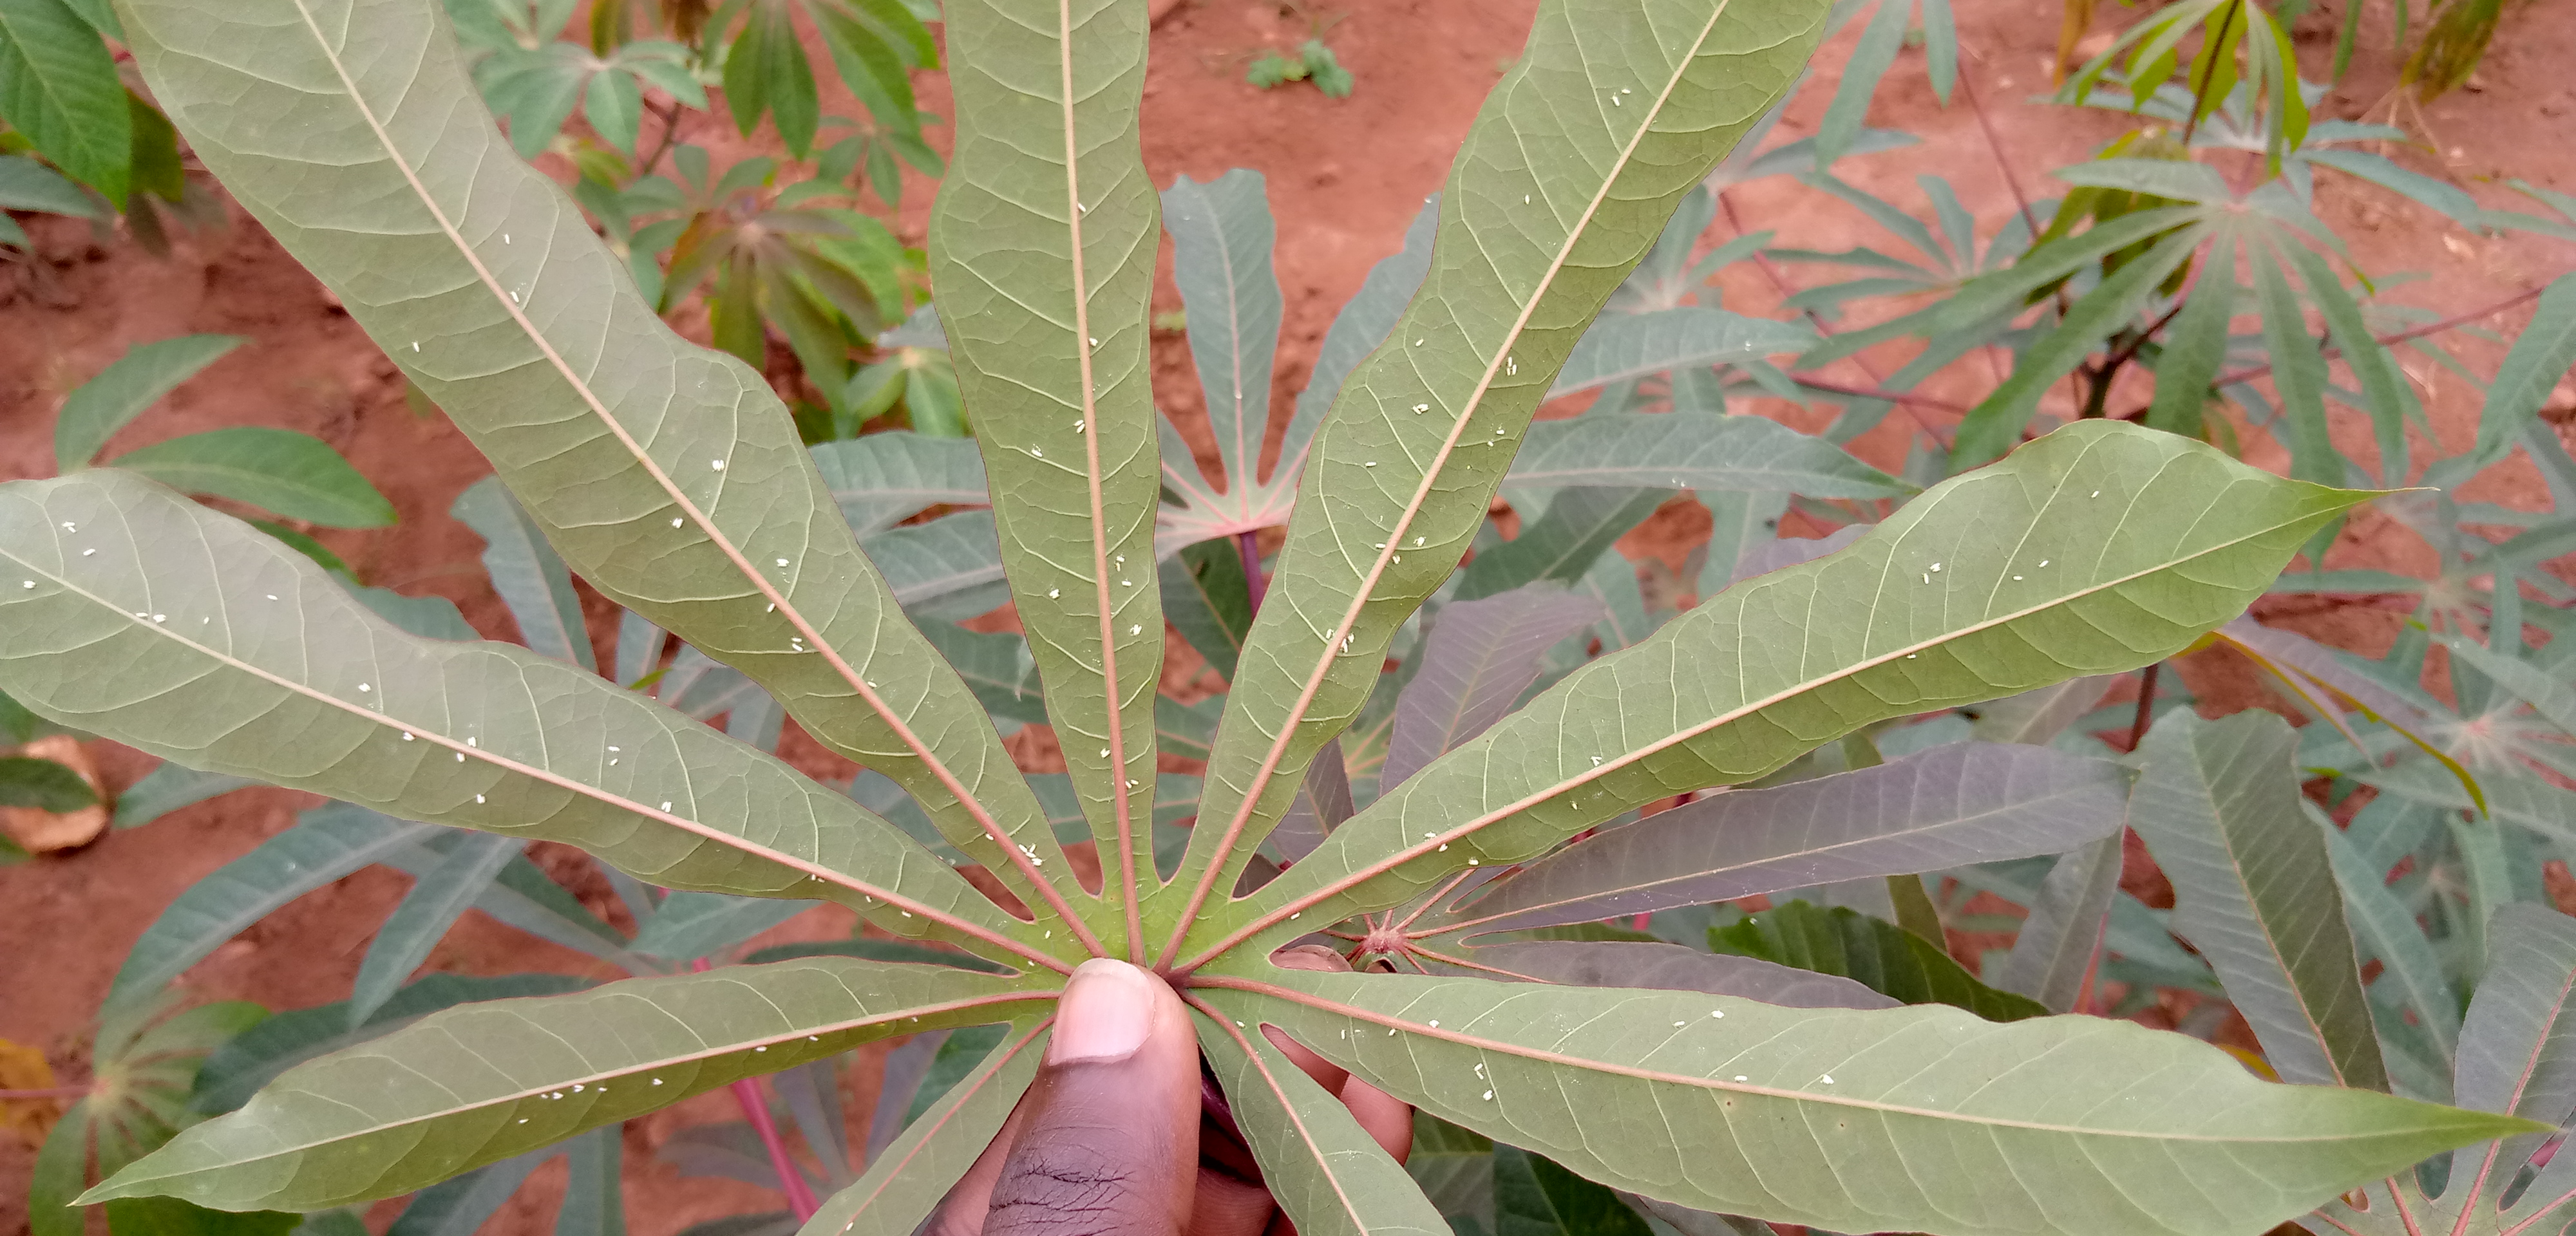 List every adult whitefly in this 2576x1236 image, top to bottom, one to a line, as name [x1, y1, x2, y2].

whitefly [1620, 87, 1633, 96]
whitefly [1610, 95, 1621, 108]
whitefly [1524, 192, 1531, 206]
whitefly [1077, 201, 1087, 214]
whitefly [504, 232, 511, 246]
whitefly [510, 289, 521, 304]
whitefly [1088, 337, 1099, 344]
whitefly [1414, 338, 1426, 348]
whitefly [412, 341, 421, 354]
whitefly [1090, 341, 1097, 348]
whitefly [1507, 355, 1513, 367]
whitefly [1512, 364, 1518, 377]
whitefly [1506, 367, 1512, 377]
whitefly [1416, 403, 1430, 409]
whitefly [1411, 405, 1422, 416]
whitefly [1421, 407, 1430, 413]
whitefly [1073, 418, 1085, 427]
whitefly [1076, 423, 1086, 435]
whitefly [1495, 429, 1506, 436]
whitefly [1484, 440, 1496, 449]
whitefly [1030, 448, 1045, 459]
whitefly [719, 458, 725, 471]
whitefly [712, 459, 717, 471]
whitefly [717, 459, 721, 473]
whitefly [1363, 459, 1378, 468]
whitefly [2089, 489, 2101, 500]
whitefly [672, 516, 680, 527]
whitefly [676, 517, 683, 530]
whitefly [61, 520, 77, 527]
whitefly [68, 526, 77, 534]
whitefly [1416, 536, 1423, 545]
whitefly [1418, 537, 1425, 548]
whitefly [1373, 541, 1388, 550]
whitefly [80, 546, 98, 557]
whitefly [1392, 554, 1400, 565]
whitefly [1115, 555, 1126, 563]
whitefly [1397, 555, 1402, 563]
whitefly [776, 557, 789, 563]
whitefly [2036, 558, 2050, 570]
whitefly [1114, 561, 1122, 573]
whitefly [1929, 561, 1942, 570]
whitefly [777, 563, 788, 568]
whitefly [1931, 566, 1942, 574]
whitefly [1922, 572, 1930, 586]
whitefly [2011, 573, 2025, 583]
whitefly [1119, 579, 1133, 588]
whitefly [23, 580, 36, 585]
whitefly [23, 584, 35, 590]
whitefly [1048, 588, 1060, 597]
whitefly [1052, 592, 1061, 601]
whitefly [266, 594, 279, 603]
whitefly [765, 601, 777, 614]
whitefly [135, 612, 149, 618]
whitefly [151, 613, 167, 618]
whitefly [202, 615, 211, 626]
whitefly [155, 617, 166, 623]
whitefly [1132, 621, 1143, 636]
whitefly [1137, 622, 1143, 635]
whitefly [1324, 627, 1333, 641]
whitefly [1351, 633, 1356, 641]
whitefly [1347, 635, 1354, 644]
whitefly [791, 636, 804, 642]
whitefly [1341, 637, 1347, 648]
whitefly [791, 642, 804, 653]
whitefly [1343, 642, 1349, 653]
whitefly [1905, 653, 1918, 660]
whitefly [866, 680, 878, 689]
whitefly [363, 682, 372, 691]
whitefly [357, 684, 368, 693]
whitefly [401, 731, 416, 742]
whitefly [467, 735, 471, 747]
whitefly [471, 735, 477, 749]
whitefly [607, 745, 621, 753]
whitefly [1100, 747, 1108, 755]
whitefly [1101, 749, 1111, 760]
whitefly [457, 751, 462, 763]
whitefly [462, 753, 467, 763]
whitefly [1589, 754, 1604, 769]
whitefly [609, 756, 621, 767]
whitefly [1130, 778, 1140, 787]
whitefly [1125, 780, 1133, 791]
whitefly [477, 792, 482, 805]
whitefly [482, 795, 486, 804]
whitefly [665, 800, 672, 814]
whitefly [660, 801, 668, 811]
whitefly [1570, 801, 1579, 811]
whitefly [1423, 830, 1437, 838]
whitefly [985, 833, 996, 842]
whitefly [1029, 842, 1037, 853]
whitefly [1437, 842, 1450, 854]
whitefly [1018, 843, 1028, 852]
whitefly [1025, 852, 1037, 858]
whitefly [1030, 857, 1043, 862]
whitefly [1466, 857, 1481, 867]
whitefly [1032, 861, 1043, 866]
whitefly [810, 872, 817, 881]
whitefly [817, 876, 826, 885]
whitefly [865, 894, 873, 904]
whitefly [900, 910, 914, 919]
whitefly [1289, 911, 1301, 922]
whitefly [1043, 928, 1053, 941]
whitefly [1027, 959, 1036, 968]
whitefly [910, 1016, 920, 1024]
whitefly [1431, 1018, 1442, 1026]
whitefly [1235, 1019, 1246, 1029]
whitefly [1671, 1019, 1687, 1029]
whitefly [1429, 1021, 1436, 1028]
whitefly [1387, 1027, 1397, 1038]
whitefly [1339, 1028, 1349, 1041]
whitefly [808, 1035, 820, 1043]
whitefly [754, 1045, 769, 1053]
whitefly [1473, 1061, 1484, 1071]
whitefly [1476, 1071, 1485, 1081]
whitefly [1821, 1072, 1836, 1085]
whitefly [1733, 1073, 1749, 1083]
whitefly [650, 1076, 666, 1087]
whitefly [572, 1084, 585, 1089]
whitefly [598, 1086, 609, 1094]
whitefly [573, 1087, 585, 1093]
whitefly [1482, 1089, 1493, 1099]
whitefly [551, 1091, 565, 1101]
whitefly [1485, 1094, 1493, 1101]
whitefly [516, 1118, 531, 1124]
whitefly [843, 1219, 857, 1233]